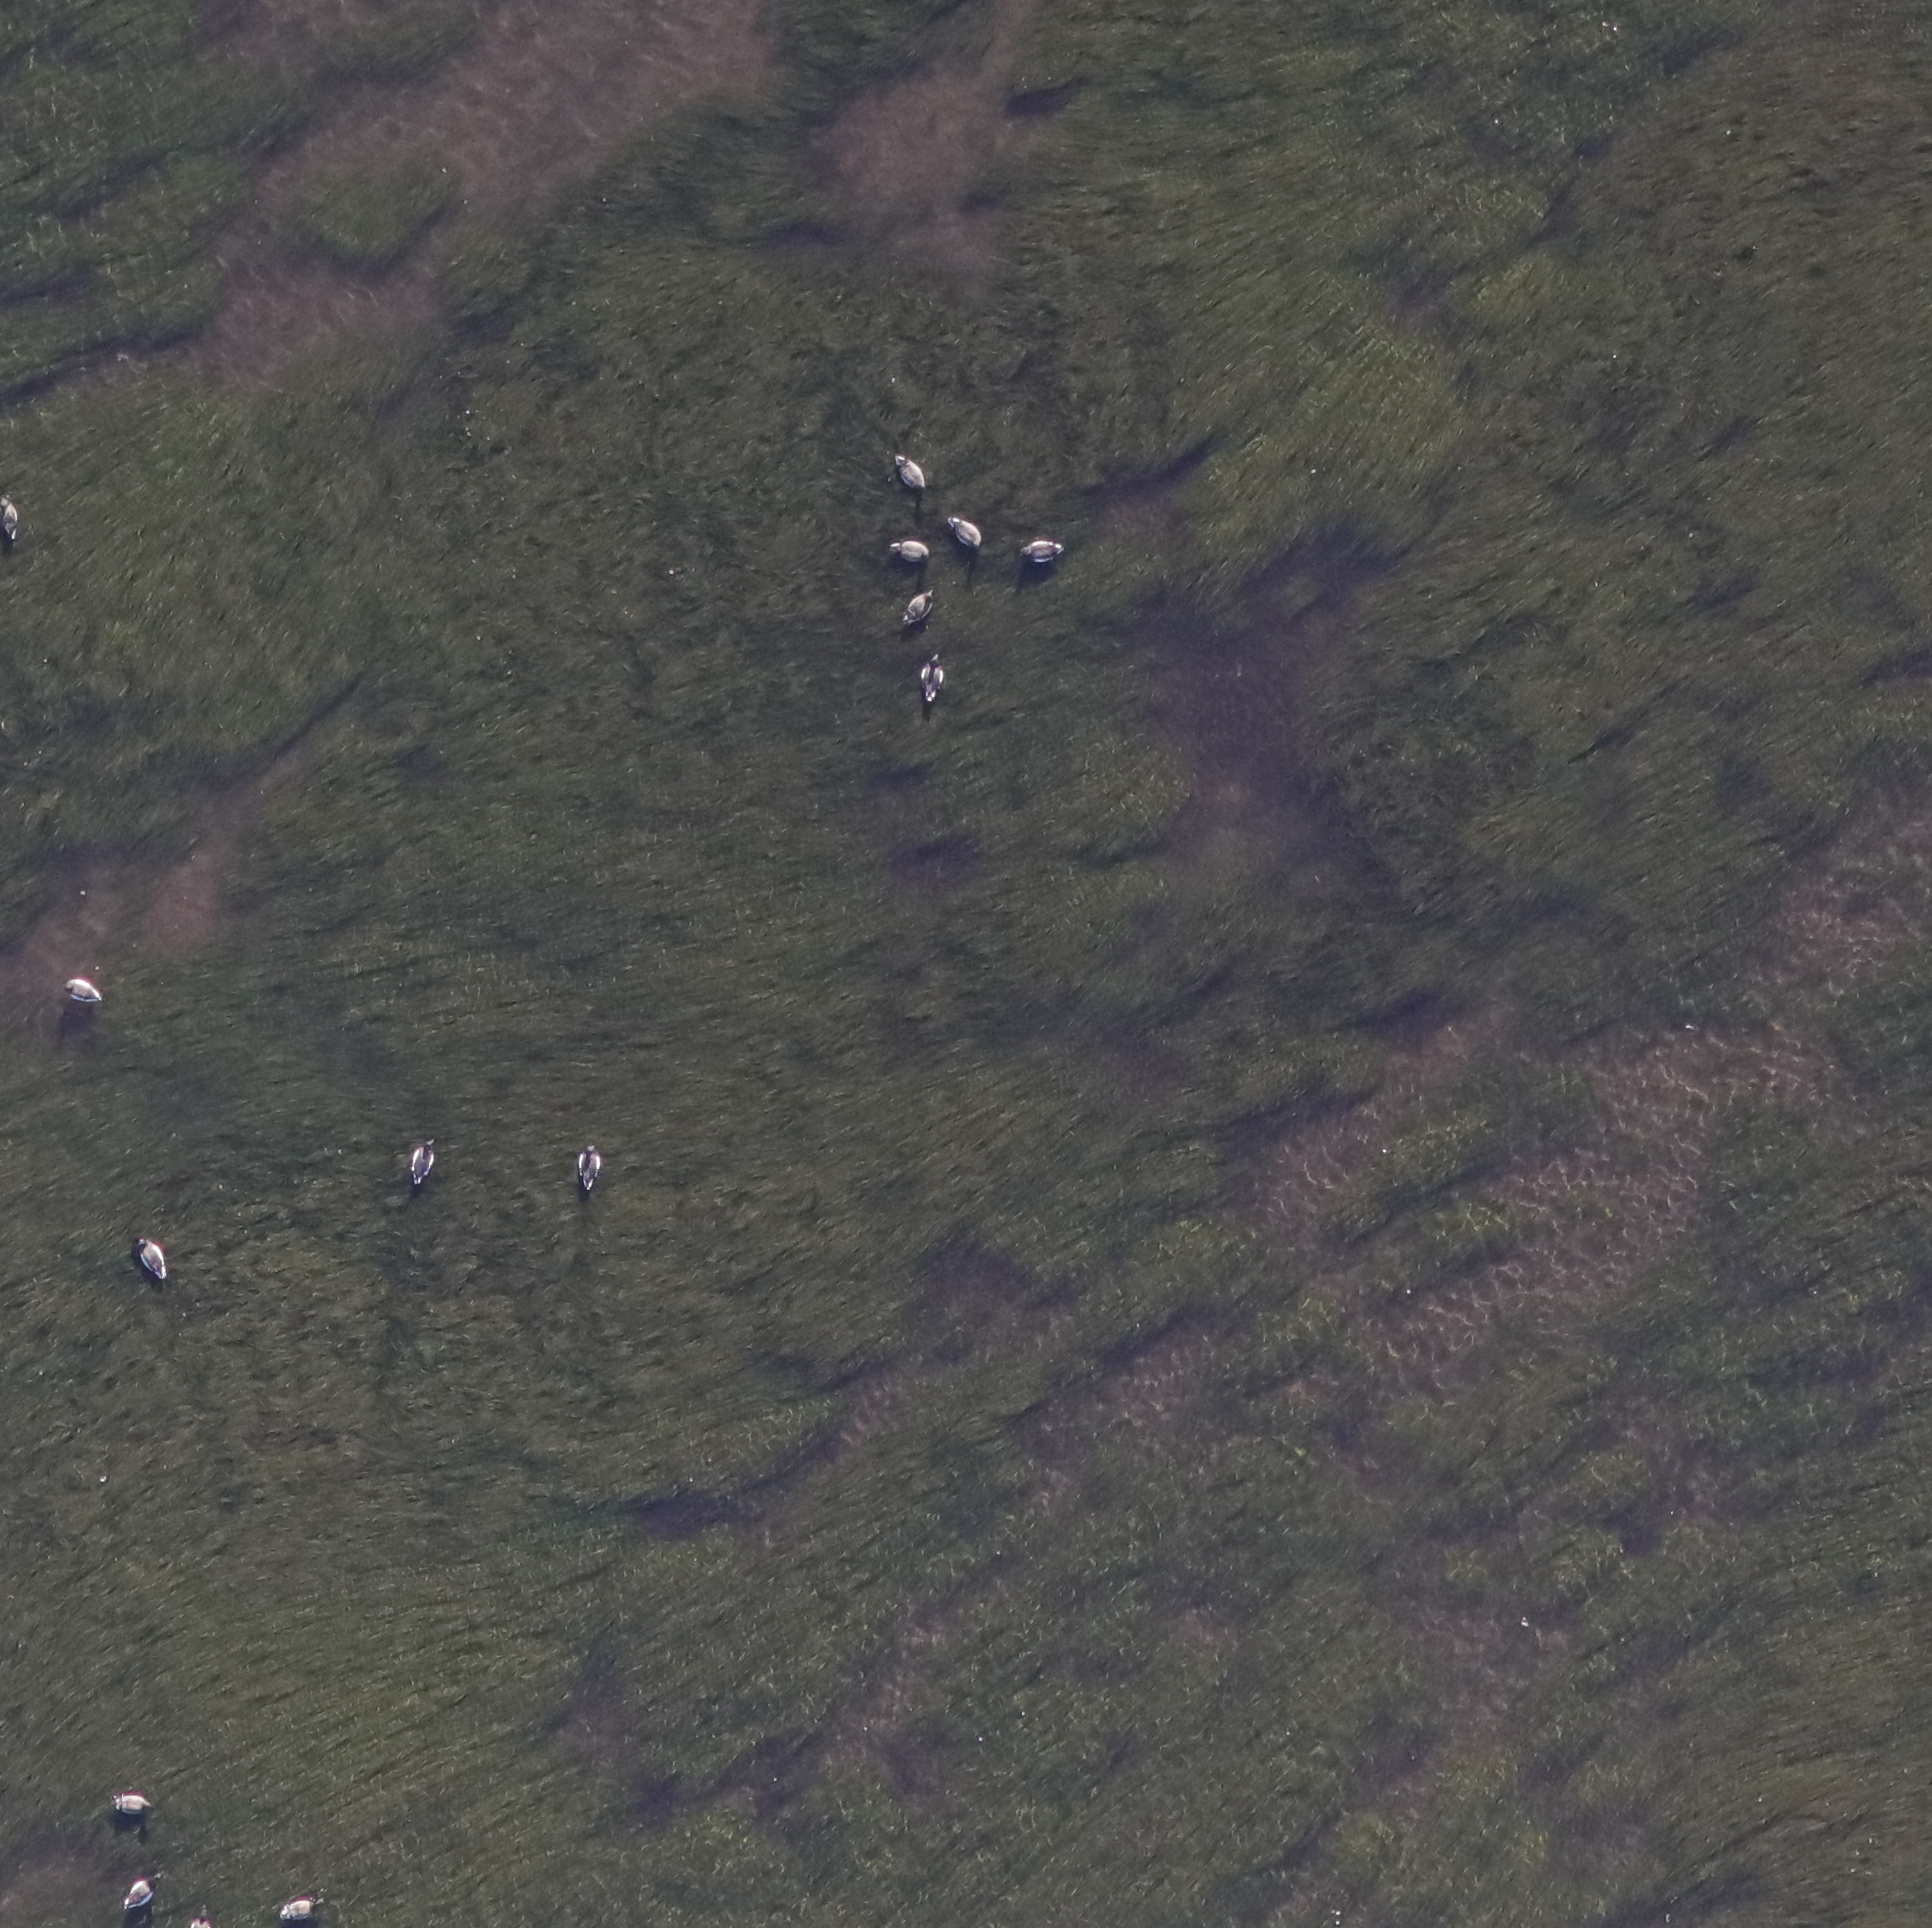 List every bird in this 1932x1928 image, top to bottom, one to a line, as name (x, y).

brant (909, 473)
brant (11, 516)
brant (967, 532)
brant (910, 550)
brant (1043, 550)
brant (919, 609)
brant (932, 680)
brant (83, 990)
brant (421, 1161)
brant (589, 1168)
brant (153, 1258)
brant (132, 1804)
brant (140, 1894)
brant (297, 1910)